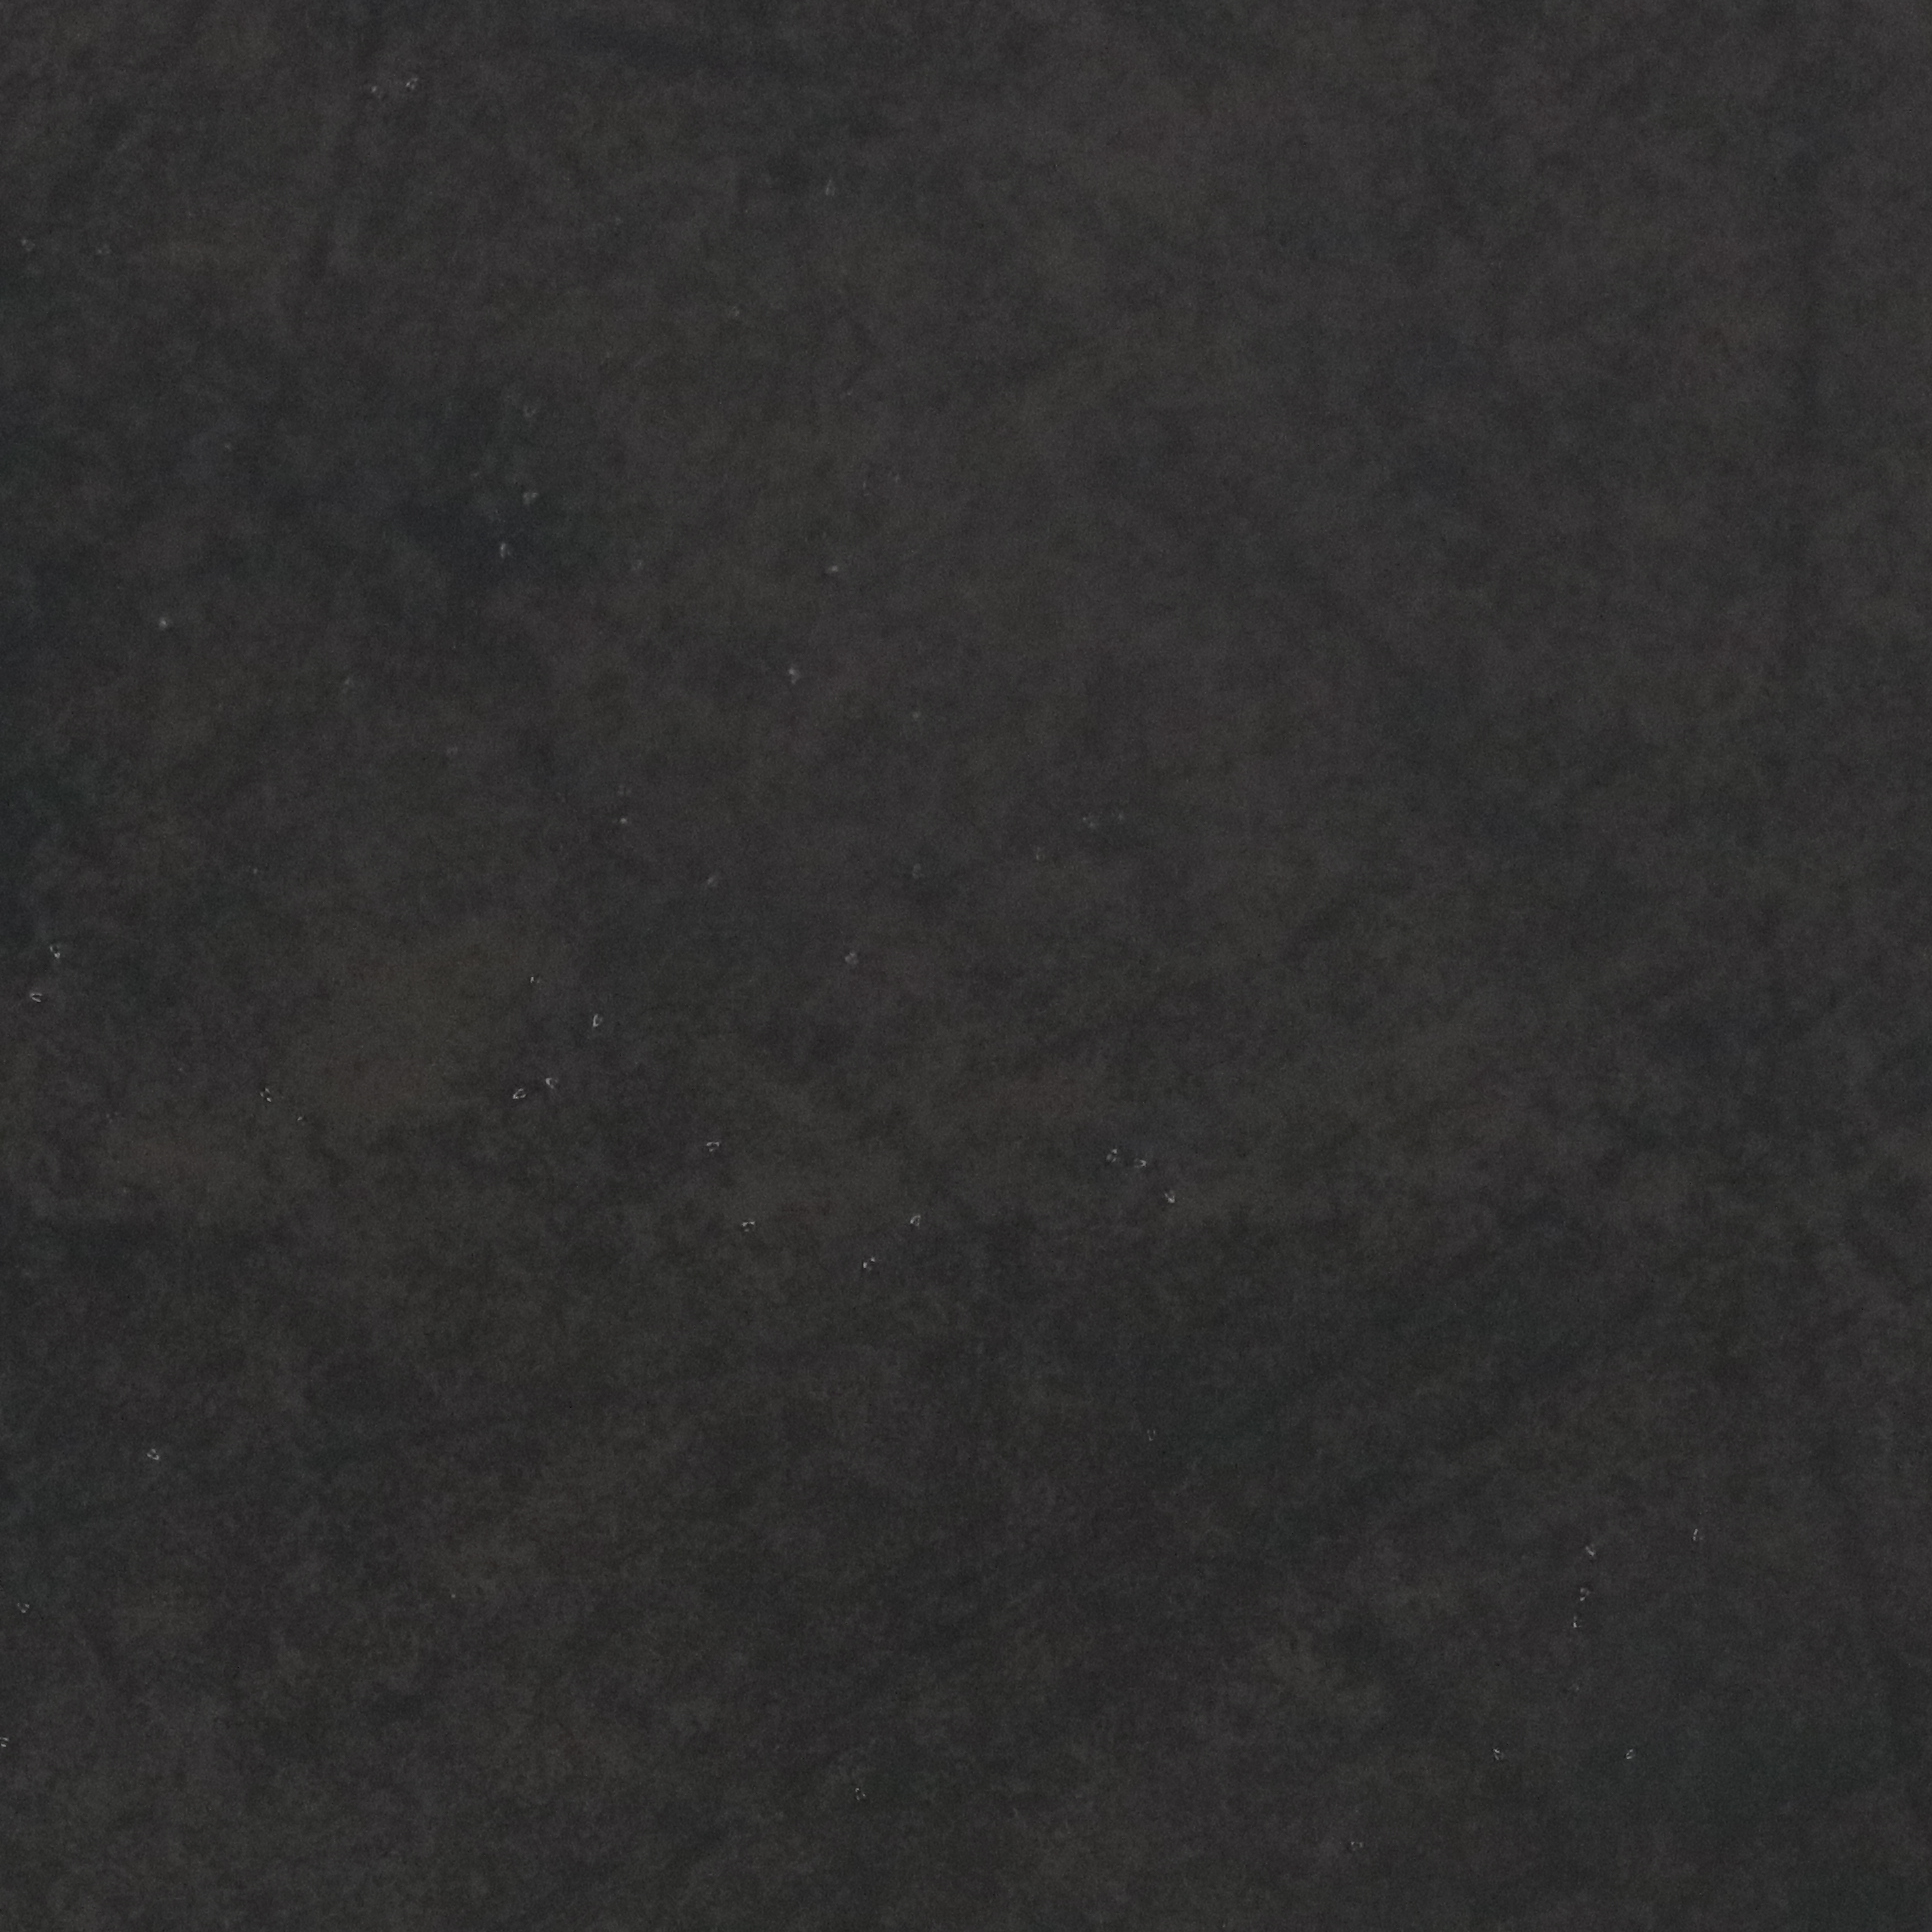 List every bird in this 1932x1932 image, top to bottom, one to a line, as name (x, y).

brant (411, 88)
brant (374, 91)
brant (830, 189)
brant (28, 244)
other bird (741, 315)
other bird (609, 359)
other bird (851, 385)
other bird (529, 414)
other bird (228, 444)
other bird (483, 472)
other bird (892, 479)
other bird (869, 491)
other bird (526, 507)
other bird (502, 557)
other bird (640, 562)
other bird (842, 570)
other bird (165, 621)
other bird (795, 671)
other bird (346, 681)
other bird (921, 711)
other bird (450, 754)
other bird (625, 790)
other bird (625, 816)
other bird (1085, 821)
other bird (1047, 849)
other bird (254, 868)
other bird (930, 873)
other bird (713, 880)
brant (60, 948)
other bird (857, 961)
brant (539, 984)
brant (41, 1000)
brant (605, 1021)
brant (558, 1085)
brant (520, 1099)
brant (270, 1101)
brant (304, 1116)
brant (718, 1145)
brant (1110, 1156)
brant (1140, 1162)
brant (1177, 1198)
brant (920, 1221)
brant (751, 1227)
brant (882, 1266)
brant (1150, 1442)
brant (154, 1454)
brant (1697, 1527)
brant (1591, 1552)
brant (1583, 1590)
brant (29, 1599)
brant (1581, 1626)
brant (1572, 1682)
brant (2, 1738)
brant (1491, 1751)
brant (1633, 1757)
brant (857, 1799)
brant (1355, 1842)